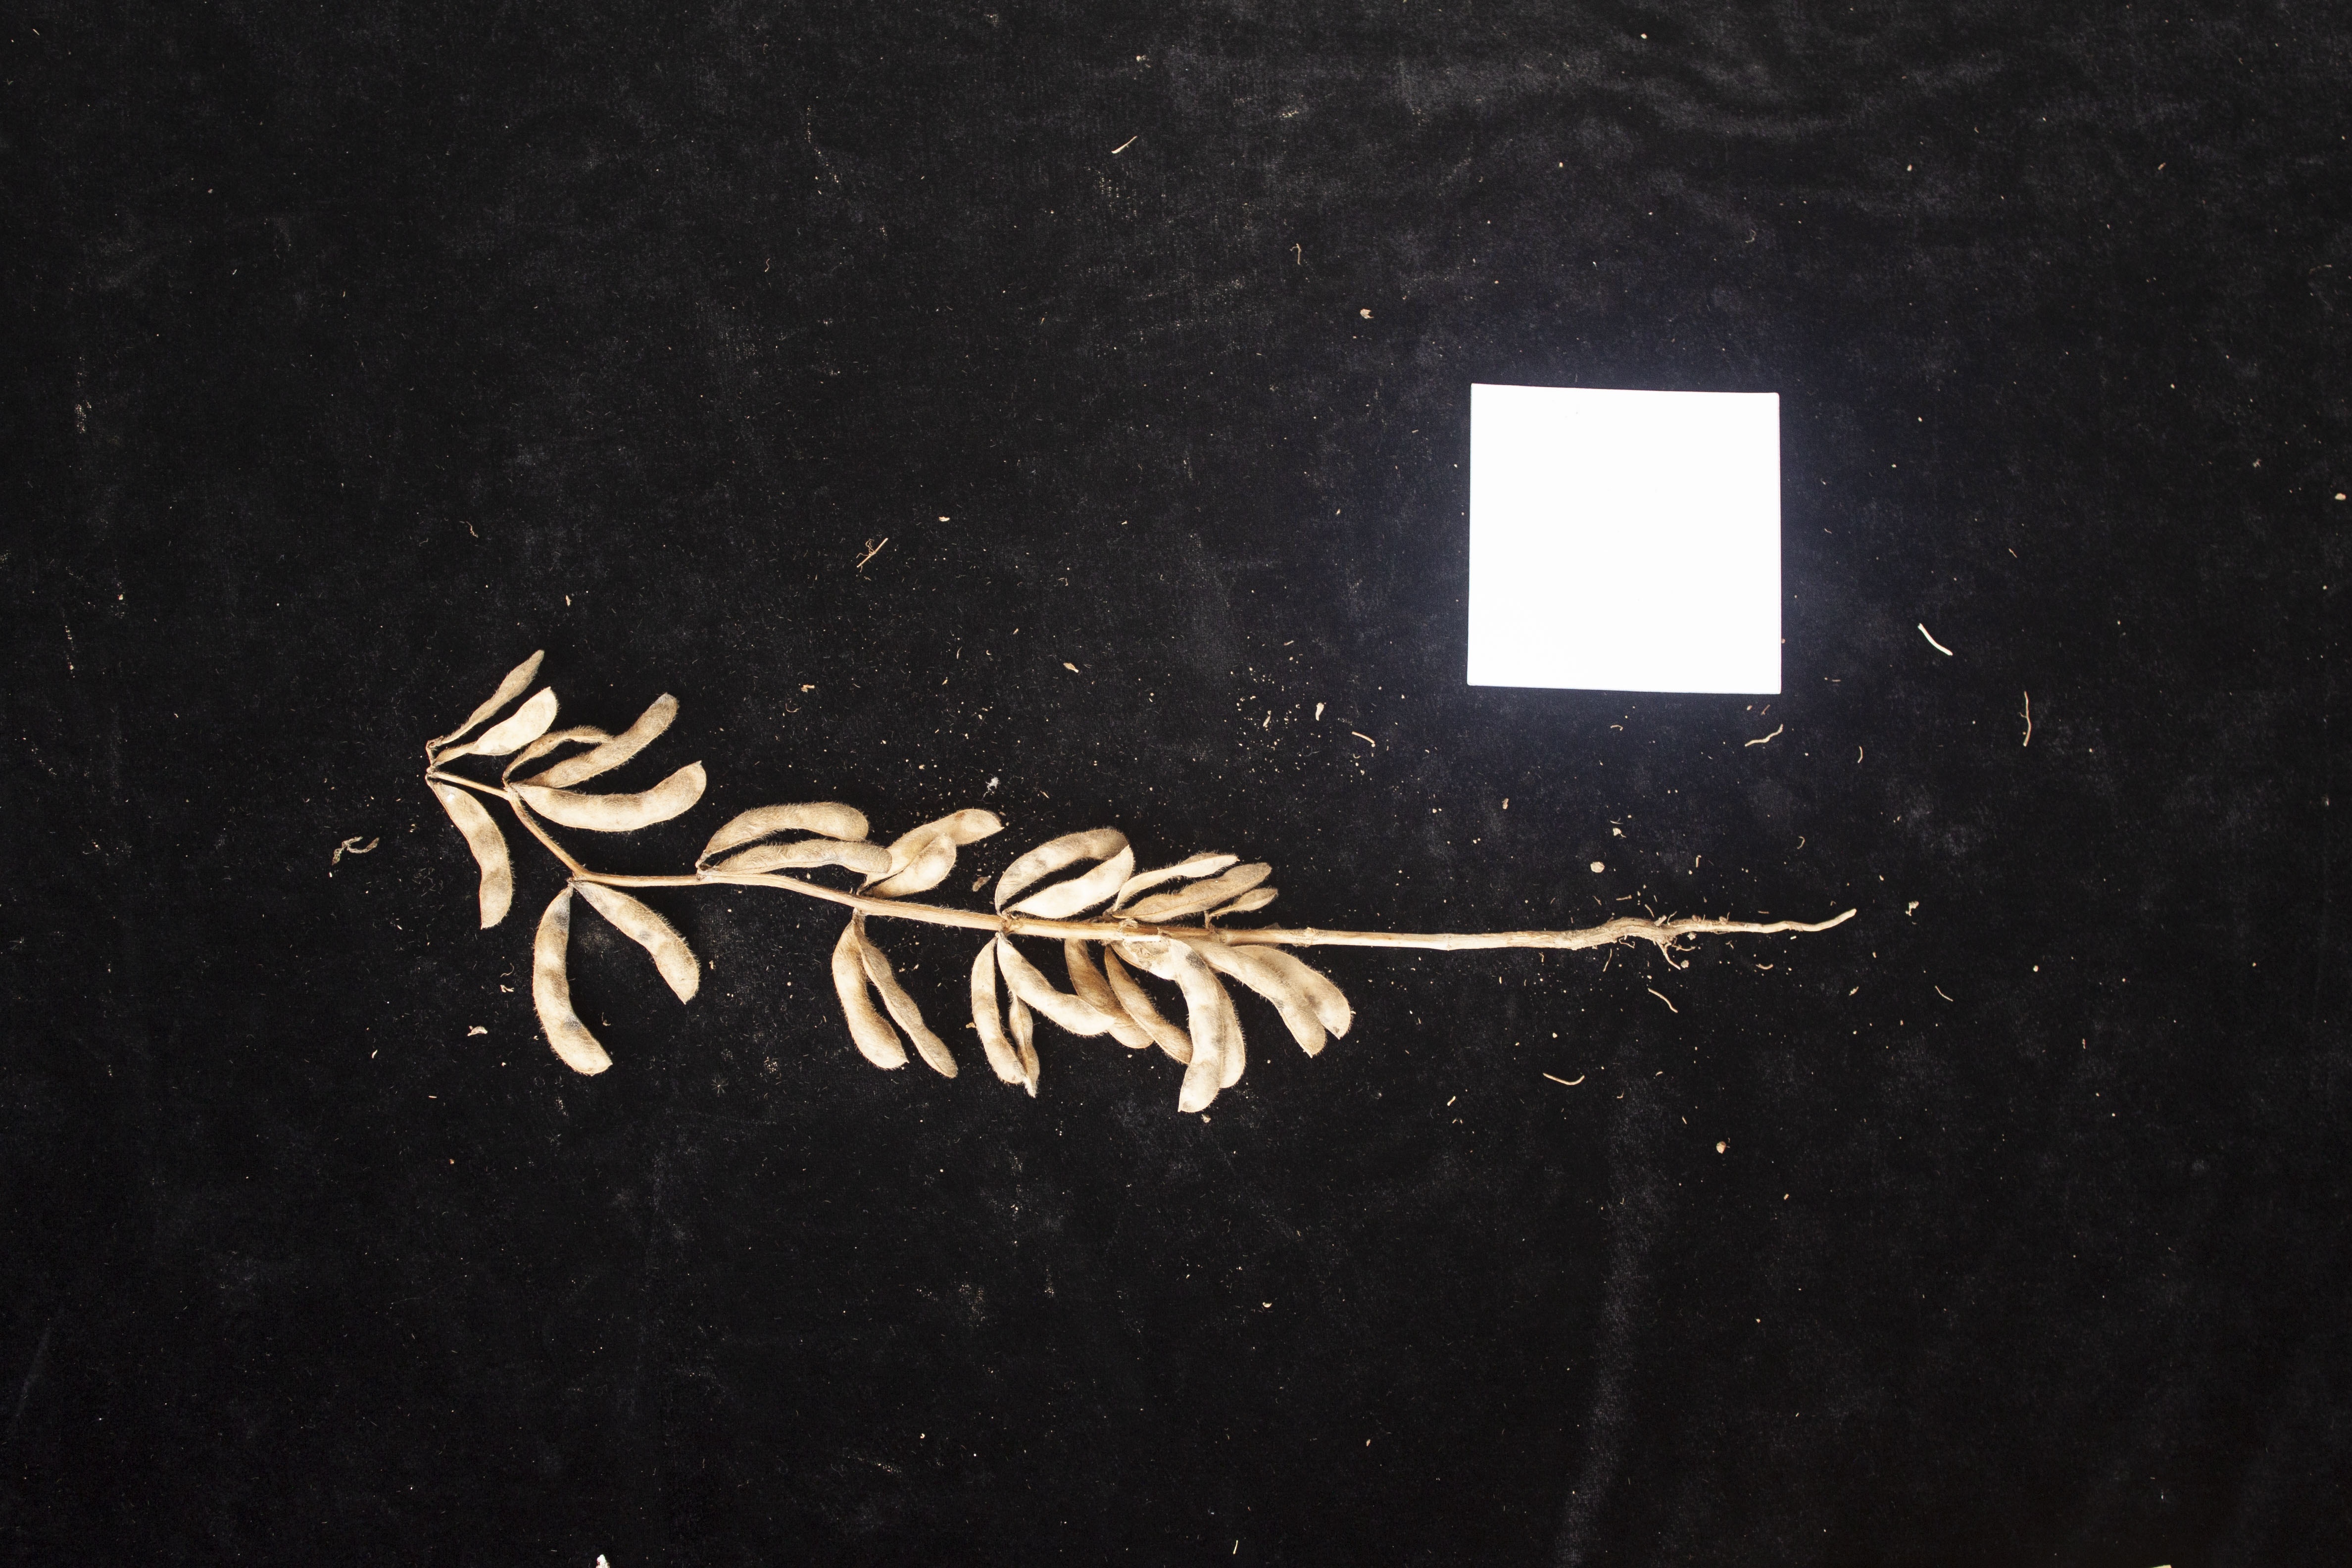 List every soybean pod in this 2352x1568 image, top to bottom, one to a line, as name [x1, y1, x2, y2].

soybean pod [442, 652, 543, 742]
soybean pod [435, 689, 556, 769]
soybean pod [524, 695, 675, 788]
soybean pod [504, 729, 614, 780]
soybean pod [513, 763, 707, 833]
soybean pod [426, 779, 512, 931]
soybean pod [700, 803, 868, 864]
soybean pod [856, 809, 1003, 896]
soybean pod [994, 831, 1125, 914]
soybean pod [869, 834, 956, 896]
soybean pod [701, 839, 892, 876]
soybean pod [1004, 846, 1132, 920]
soybean pod [1113, 852, 1237, 912]
soybean pod [1116, 864, 1270, 924]
soybean pod [576, 884, 698, 1003]
soybean pod [533, 888, 611, 1076]
soybean pod [1210, 888, 1277, 918]
soybean pod [855, 918, 957, 1080]
soybean pod [832, 922, 907, 1070]
soybean pod [997, 934, 1115, 1035]
soybean pod [1111, 936, 1222, 1112]
soybean pod [1179, 938, 1326, 1058]
soybean pod [1064, 939, 1153, 1049]
soybean pod [971, 940, 1025, 1084]
soybean pod [1104, 944, 1191, 1065]
soybean pod [1227, 944, 1352, 1042]
soybean pod [1210, 969, 1245, 1090]
soybean pod [1006, 986, 1041, 1099]